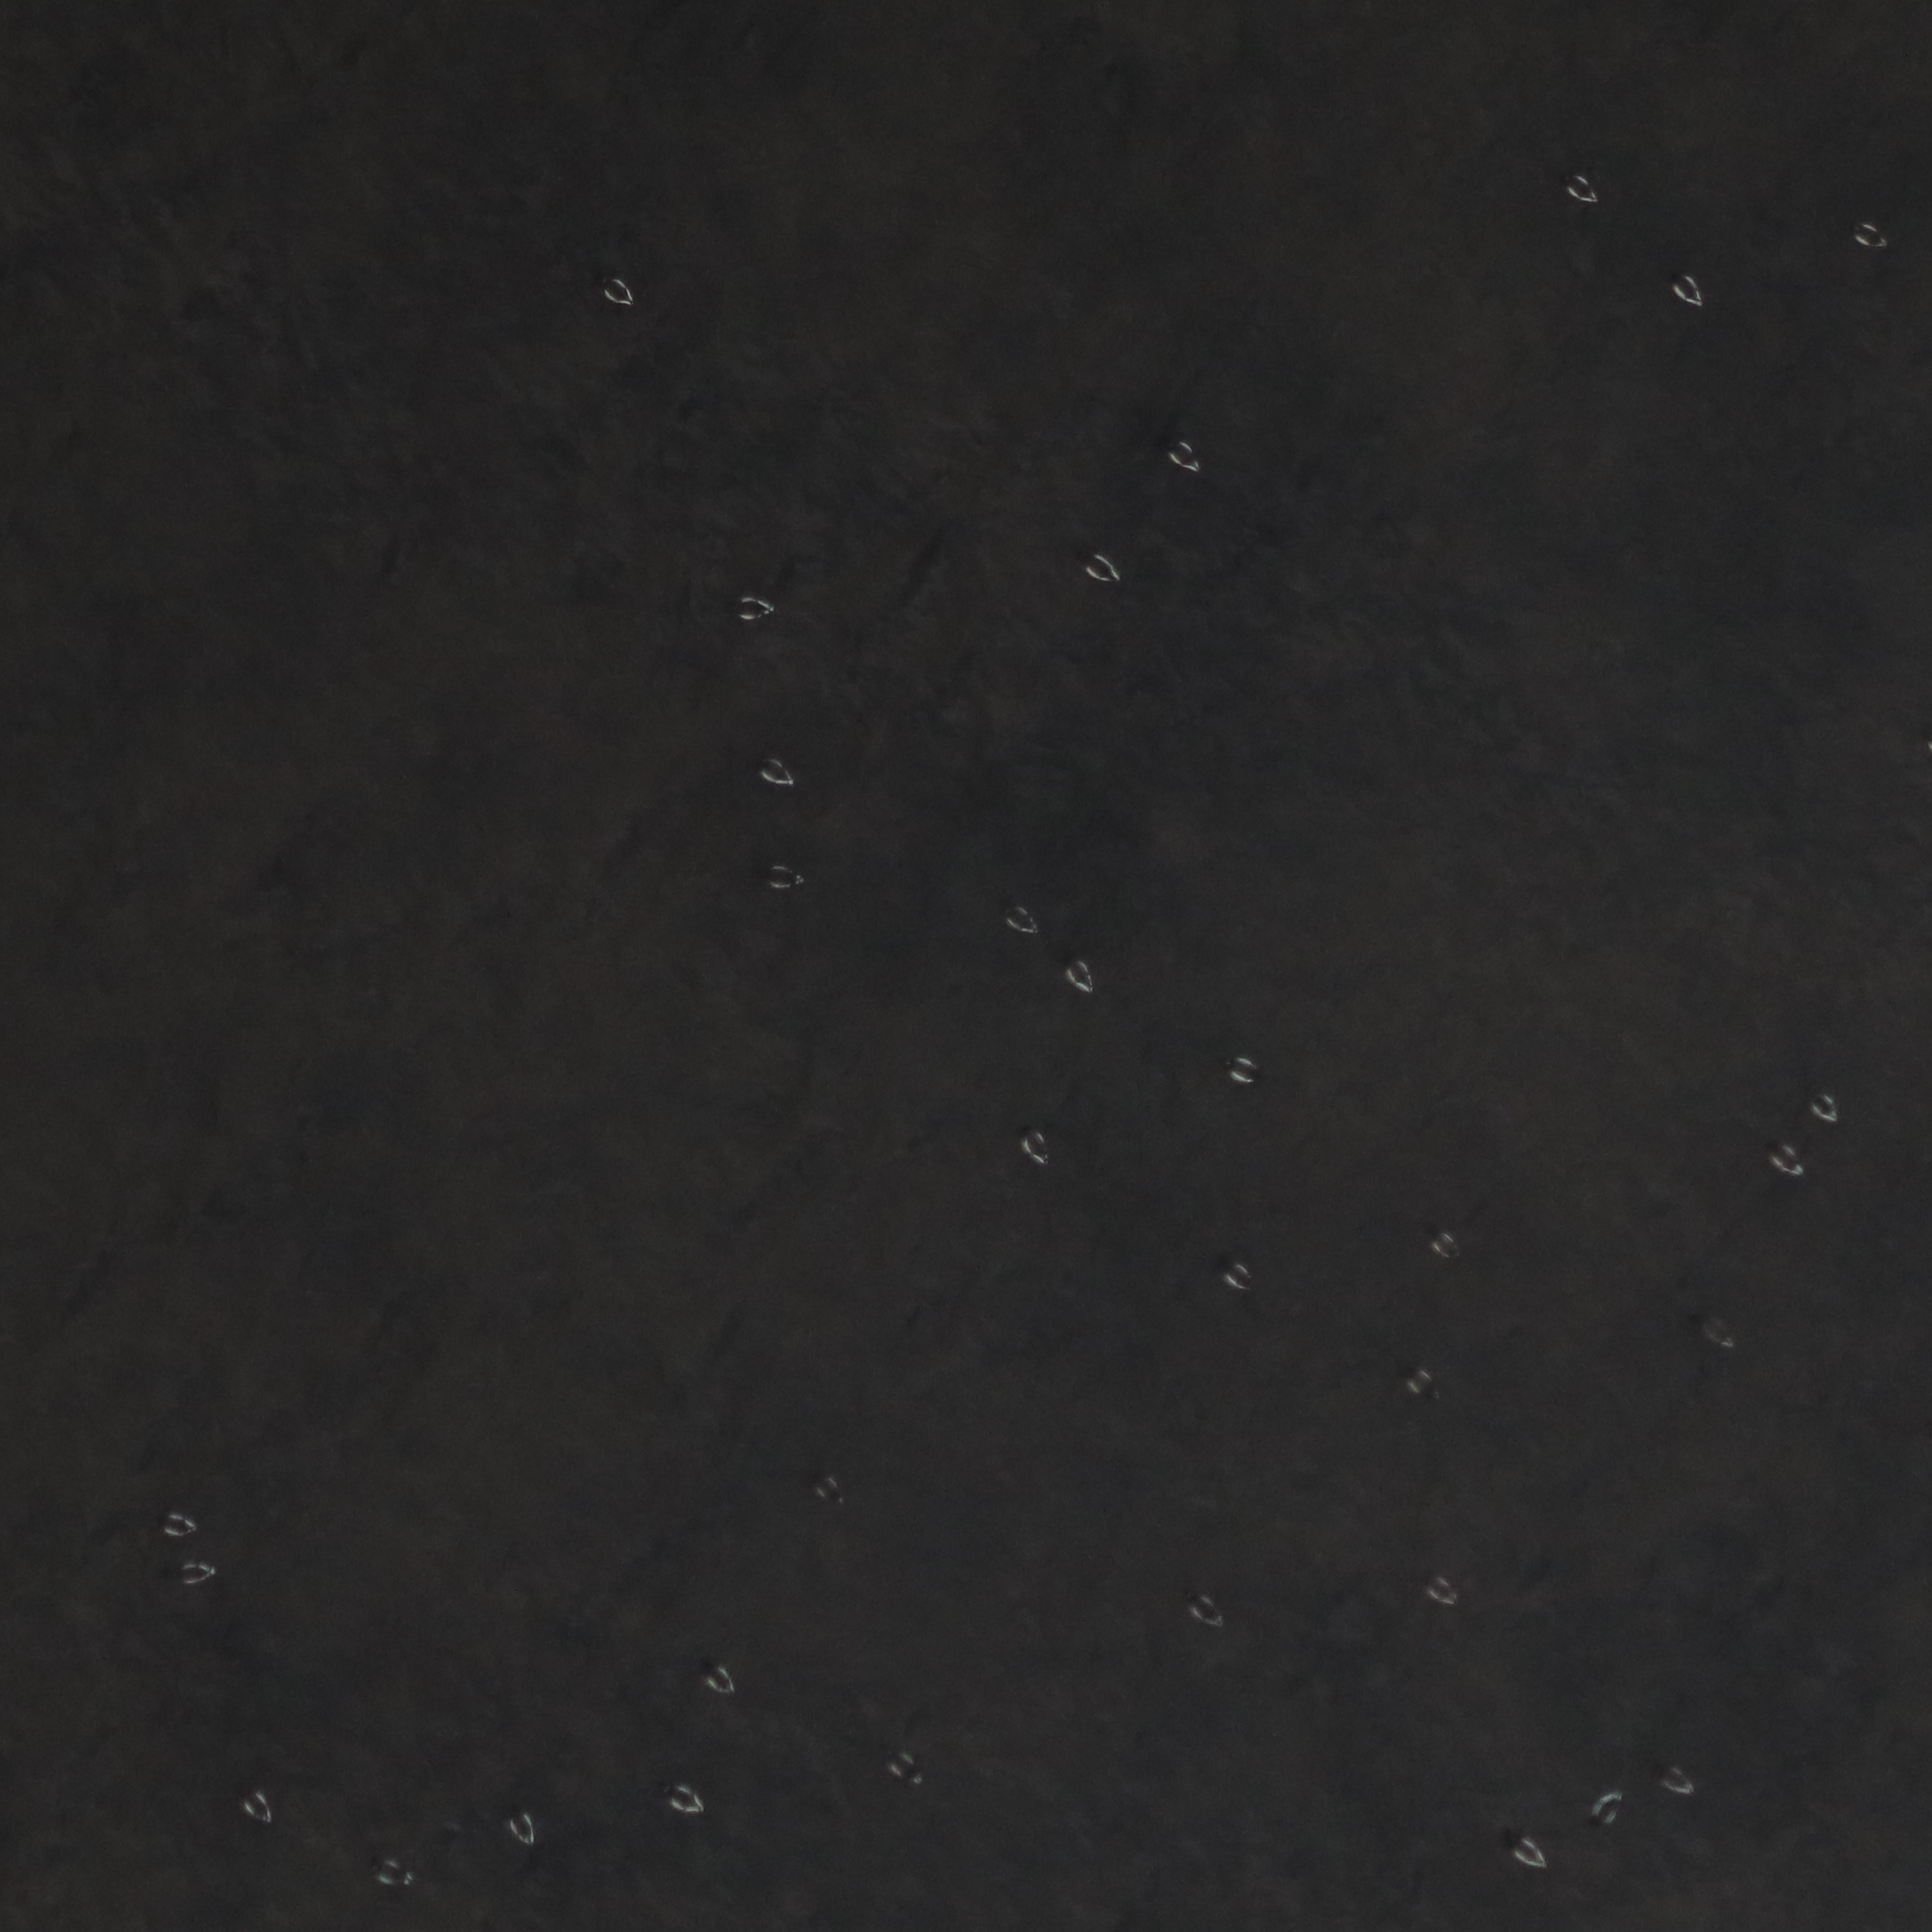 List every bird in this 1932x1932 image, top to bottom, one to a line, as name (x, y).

brant (1584, 187)
brant (1869, 238)
brant (1686, 288)
brant (617, 291)
brant (1182, 456)
brant (1100, 568)
brant (752, 610)
brant (775, 774)
brant (784, 878)
brant (1022, 923)
brant (1078, 973)
brant (1242, 1070)
brant (1827, 1107)
brant (1034, 1144)
brant (1785, 1160)
brant (1443, 1248)
brant (1238, 1267)
brant (1715, 1329)
brant (1422, 1385)
brant (826, 1489)
brant (174, 1526)
brant (191, 1575)
brant (1446, 1591)
brant (1204, 1601)
brant (721, 1678)
brant (903, 1759)
brant (1679, 1778)
brant (681, 1799)
brant (255, 1805)
brant (1610, 1807)
brant (522, 1826)
brant (1527, 1852)
brant (391, 1873)